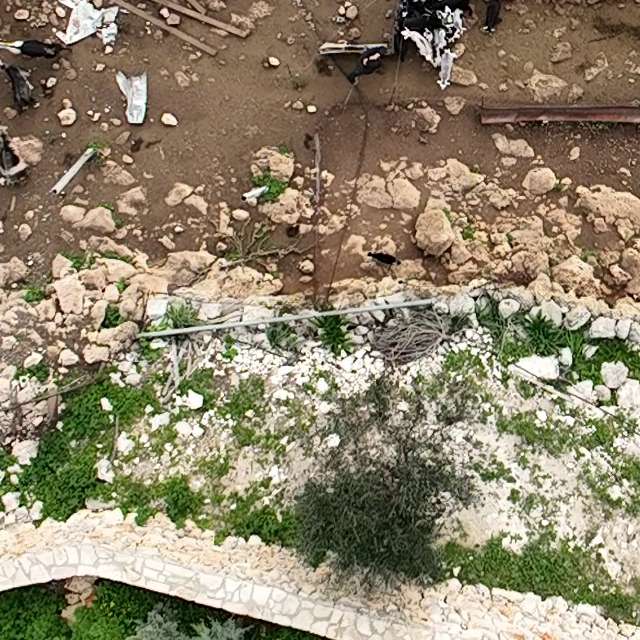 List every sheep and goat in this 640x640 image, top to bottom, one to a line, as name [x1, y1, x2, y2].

goat [398, 0, 409, 18]
goat [428, 0, 470, 11]
goat [482, 0, 501, 32]
goat [403, 8, 433, 29]
goat [434, 8, 454, 28]
goat [453, 9, 468, 33]
goat [446, 24, 460, 43]
goat [424, 26, 446, 67]
goat [401, 28, 437, 67]
goat [394, 33, 407, 62]
goat [0, 41, 73, 59]
goat [437, 49, 458, 90]
goat [0, 58, 40, 111]
goat [0, 123, 28, 176]
goat [240, 186, 268, 203]
goat [367, 250, 401, 265]